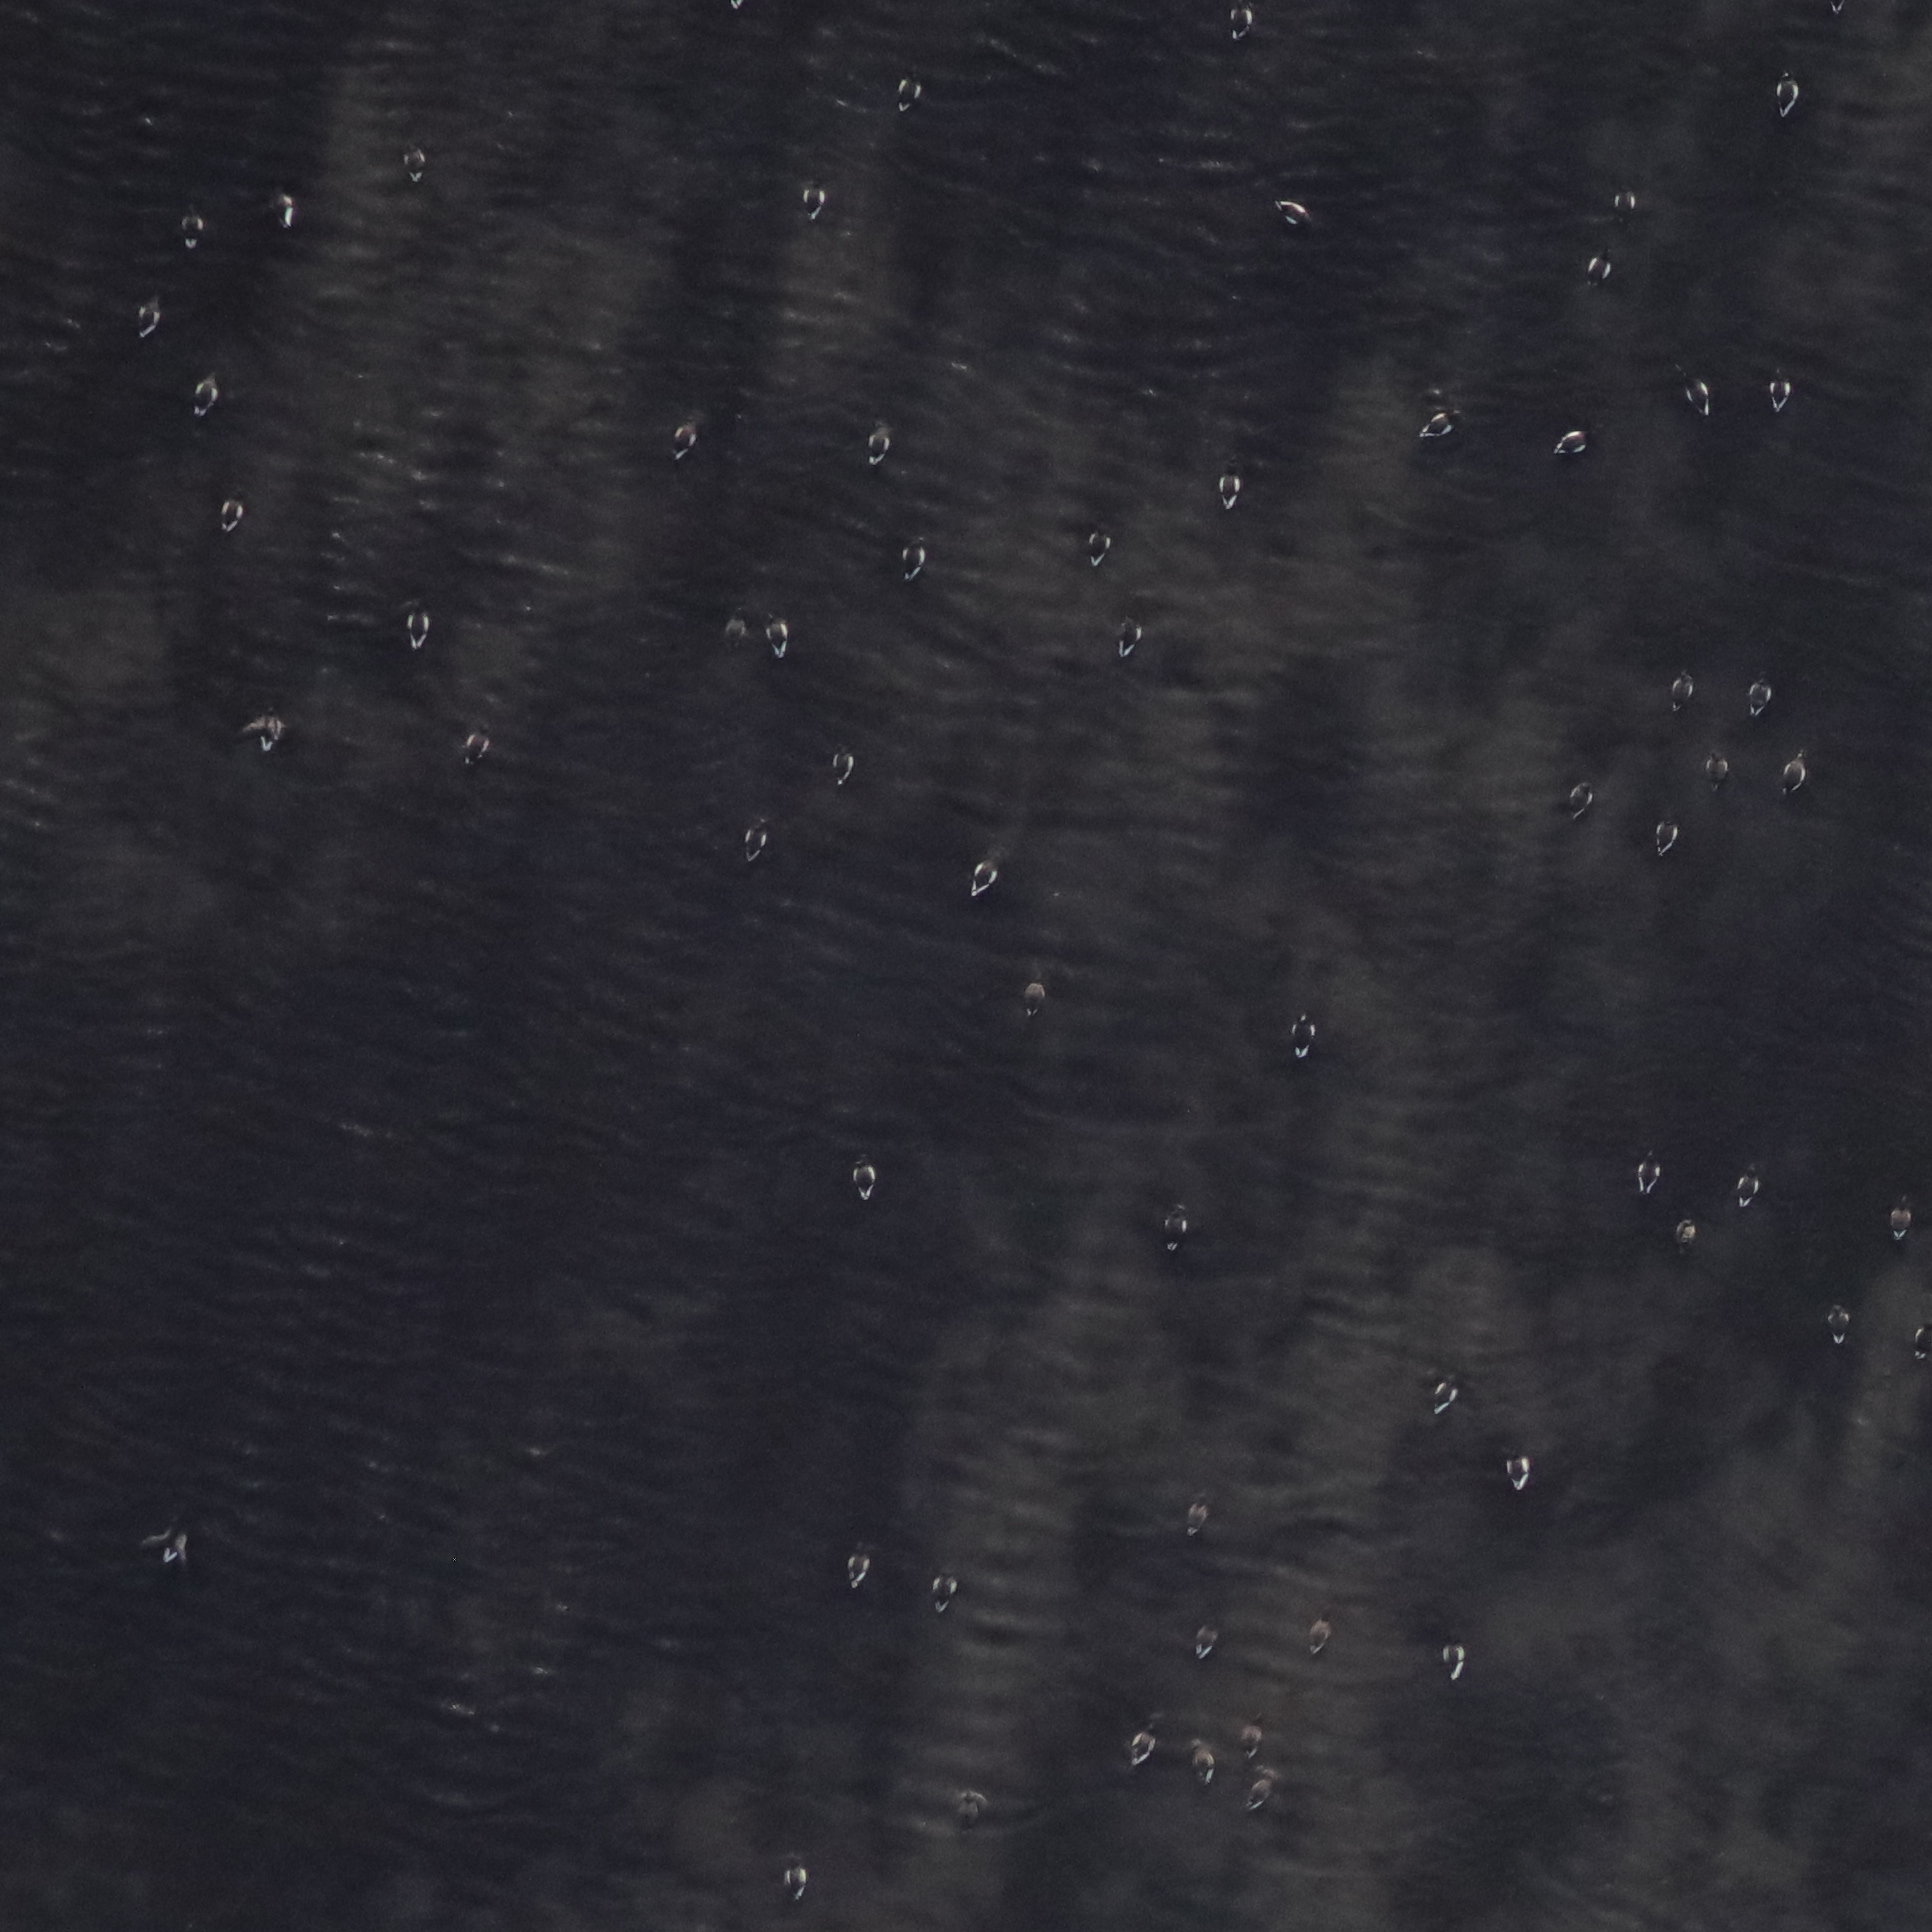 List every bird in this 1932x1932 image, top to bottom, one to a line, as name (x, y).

brant (1240, 25)
brant (908, 92)
brant (1787, 94)
brant (413, 162)
brant (815, 198)
brant (1629, 199)
brant (284, 207)
brant (1295, 213)
brant (193, 227)
brant (1600, 268)
brant (150, 315)
brant (1781, 391)
brant (207, 396)
brant (1699, 397)
brant (1441, 423)
brant (685, 440)
brant (879, 442)
brant (1573, 444)
brant (1231, 487)
brant (233, 513)
brant (1101, 544)
brant (915, 558)
brant (418, 624)
brant (775, 633)
brant (735, 634)
brant (1130, 637)
brant (1682, 689)
brant (1759, 696)
brant (265, 729)
brant (477, 745)
brant (842, 765)
brant (1717, 770)
brant (1795, 774)
brant (1579, 799)
brant (1666, 833)
brant (756, 843)
brant (986, 876)
brant (1034, 995)
brant (1304, 1035)
brant (1649, 1174)
brant (864, 1178)
brant (1748, 1188)
brant (1901, 1219)
brant (1177, 1225)
brant (1686, 1234)
brant (1843, 1323)
brant (1927, 1339)
brant (1447, 1395)
brant (1518, 1469)
brant (1198, 1517)
brant (172, 1541)
brant (860, 1565)
brant (944, 1591)
brant (1321, 1634)
brant (1206, 1638)
brant (1453, 1659)
brant (1252, 1737)
brant (1144, 1743)
brant (1202, 1757)
brant (1263, 1792)
brant (969, 1812)
brant (796, 1880)